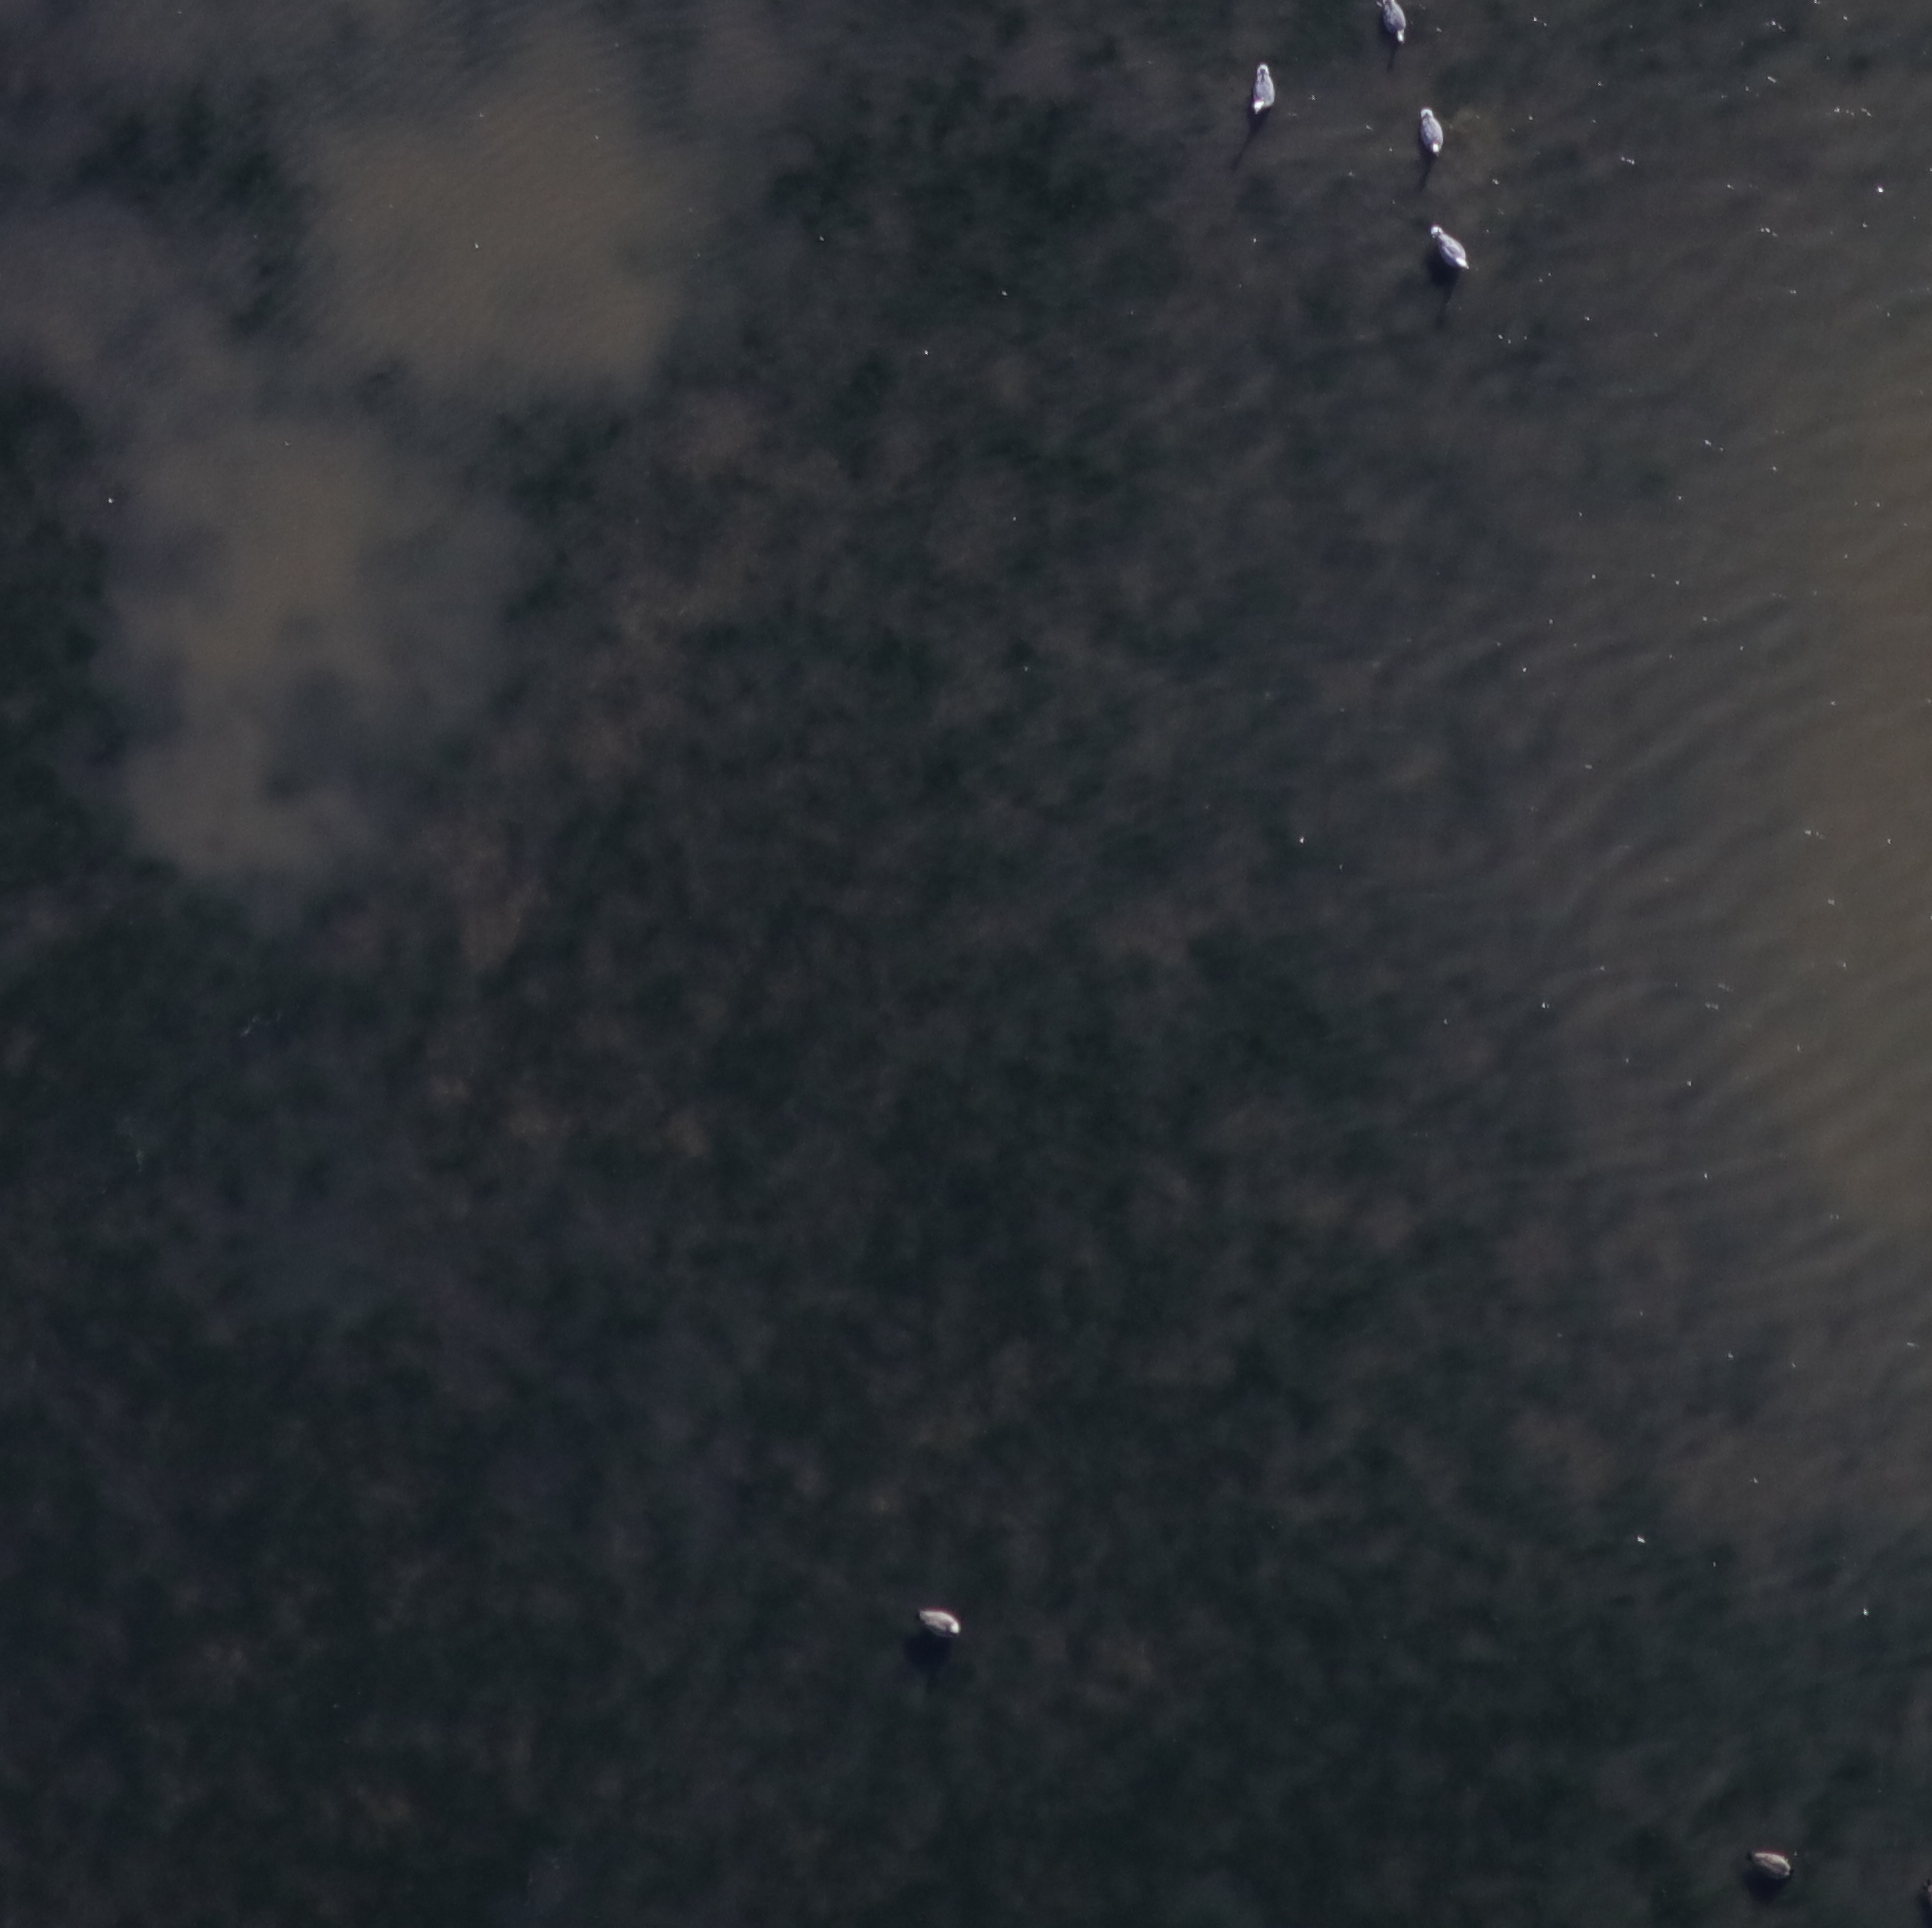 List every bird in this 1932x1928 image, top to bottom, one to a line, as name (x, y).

emperor goose (1392, 17)
emperor goose (1263, 91)
emperor goose (1433, 130)
emperor goose (1449, 247)
Canada goose (938, 1624)
Canada goose (1771, 1864)